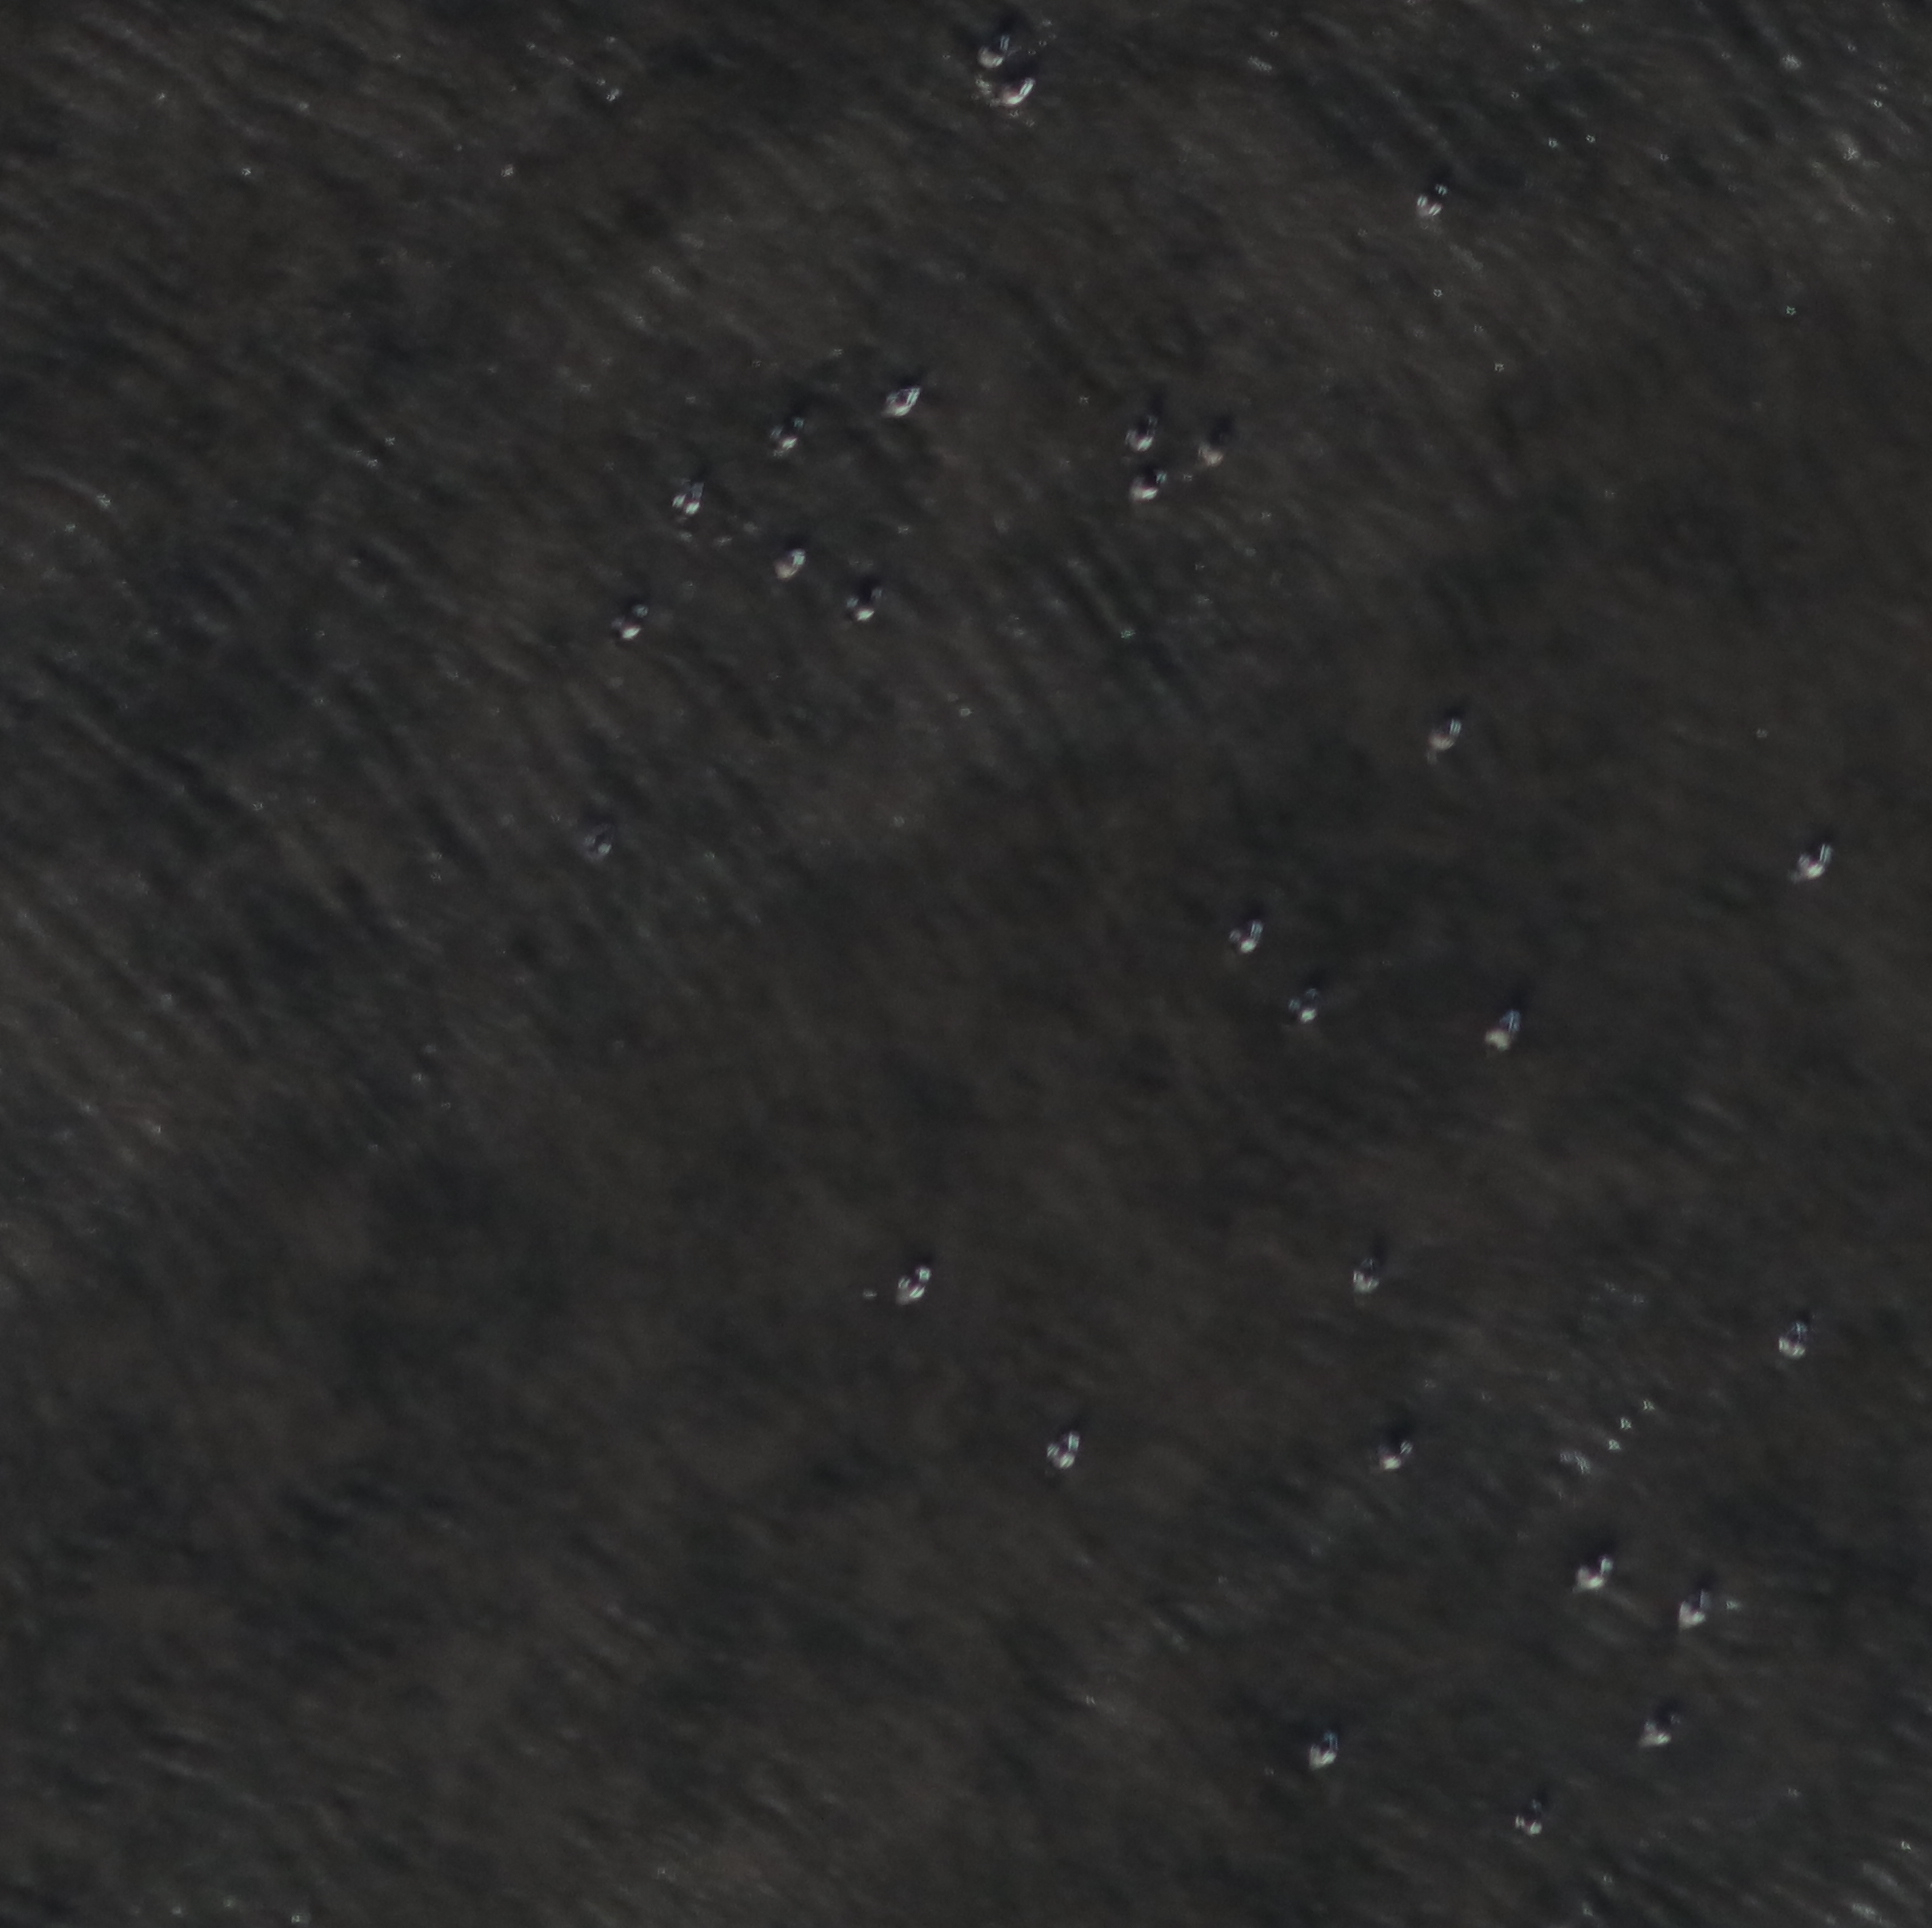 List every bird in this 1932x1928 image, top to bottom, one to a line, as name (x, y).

brant (993, 54)
brant (1011, 96)
brant (1434, 201)
brant (903, 404)
brant (1141, 428)
brant (779, 434)
brant (1210, 448)
brant (1151, 482)
brant (685, 499)
brant (792, 556)
brant (862, 603)
brant (633, 621)
brant (1442, 735)
brant (594, 843)
brant (1806, 861)
brant (1247, 937)
brant (1306, 1007)
brant (1505, 1032)
brant (1364, 1278)
brant (916, 1292)
brant (1791, 1349)
brant (1067, 1450)
brant (1391, 1454)
brant (1601, 1576)
brant (1694, 1613)
brant (1657, 1735)
brant (1327, 1757)
brant (1529, 1819)